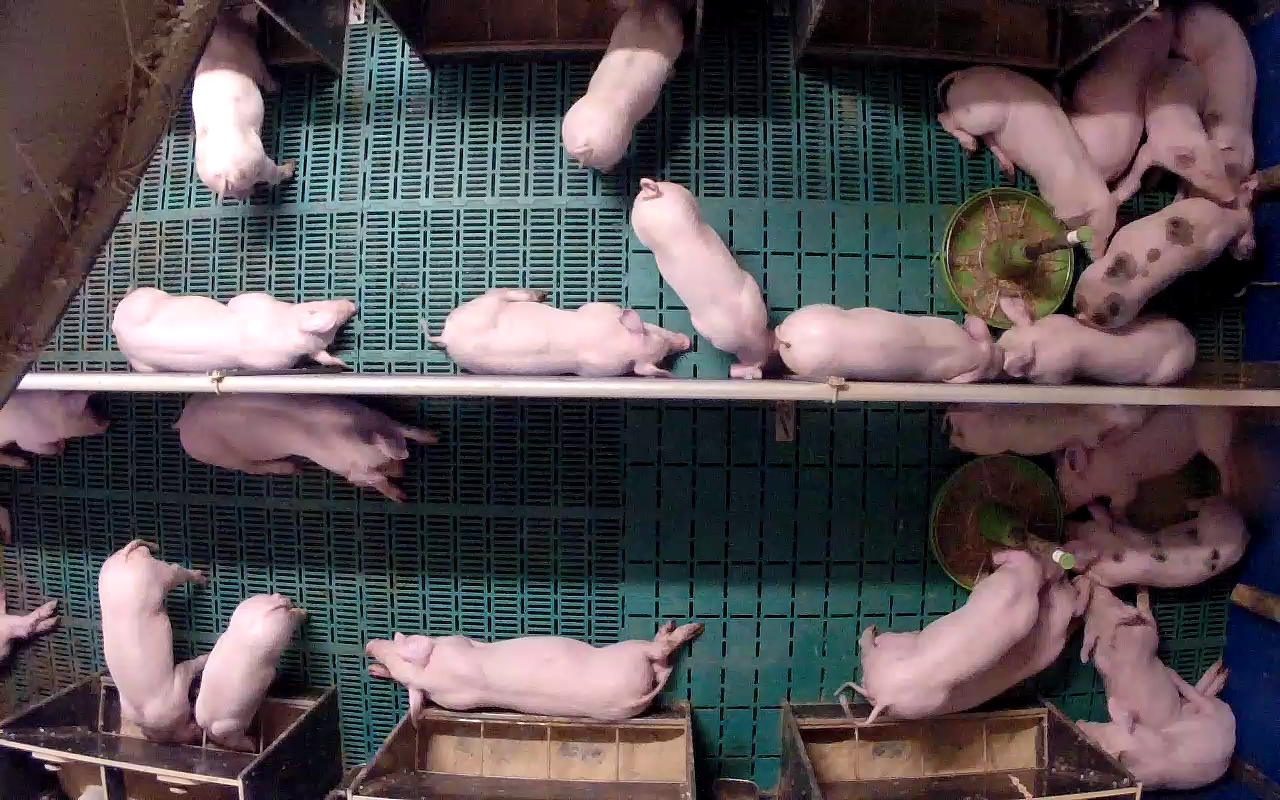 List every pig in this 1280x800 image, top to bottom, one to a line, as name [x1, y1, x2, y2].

pig [560, 0, 685, 174]
pig [1177, 1, 1258, 198]
pig [190, 2, 297, 203]
pig [1067, 7, 1178, 184]
pig [1111, 57, 1240, 206]
pig [936, 64, 1142, 262]
pig [630, 176, 778, 379]
pig [1072, 180, 1261, 332]
pig [420, 286, 692, 377]
pig [112, 287, 357, 374]
pig [994, 296, 1198, 384]
pig [774, 303, 1003, 382]
pig [0, 389, 110, 470]
pig [168, 393, 442, 503]
pig [943, 402, 1159, 457]
pig [1054, 404, 1241, 525]
pig [1061, 494, 1251, 590]
pig [1, 508, 61, 664]
pig [97, 537, 208, 746]
pig [858, 547, 1049, 729]
pig [834, 572, 1093, 719]
pig [1079, 582, 1230, 731]
pig [195, 591, 307, 751]
pig [365, 618, 702, 728]
pig [1073, 667, 1238, 785]